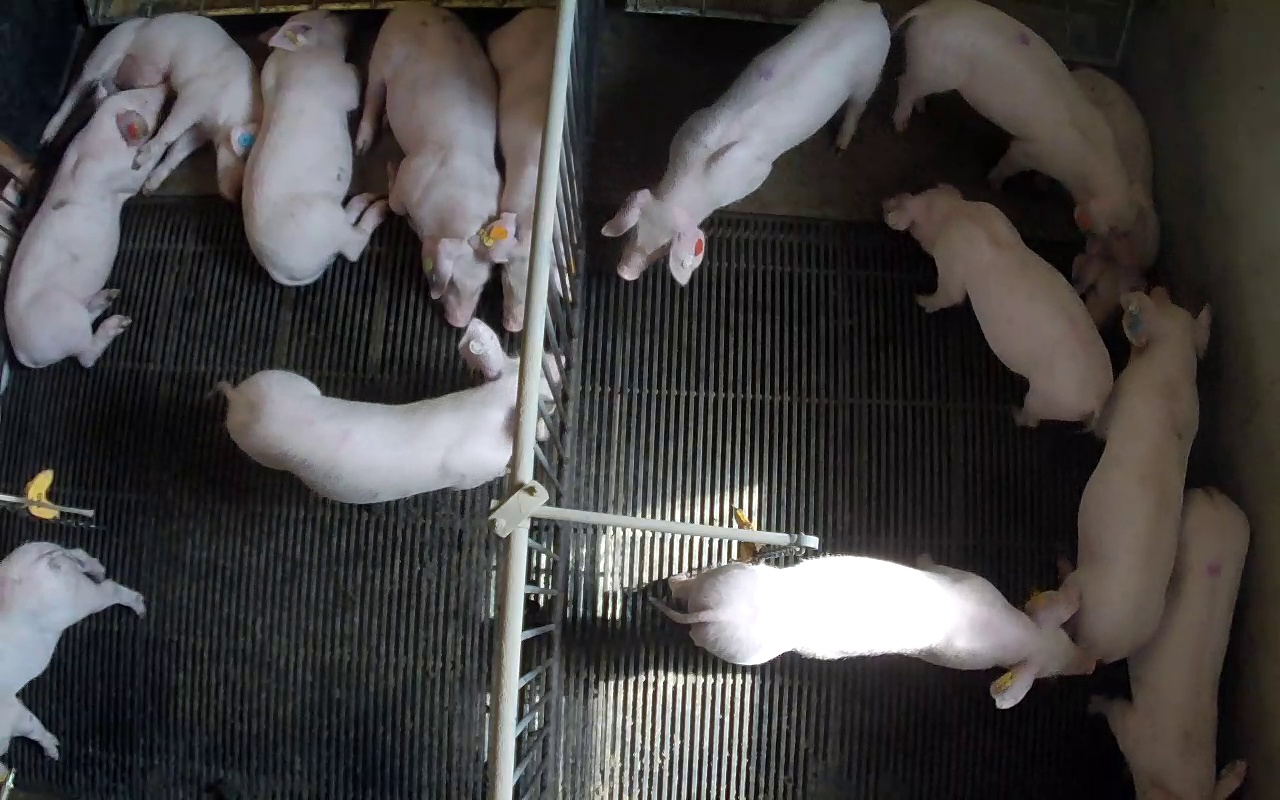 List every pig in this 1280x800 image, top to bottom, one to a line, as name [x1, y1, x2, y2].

pig [602, 1, 891, 288]
pig [897, 1, 1153, 268]
pig [355, 3, 517, 331]
pig [470, 6, 576, 332]
pig [239, 10, 392, 289]
pig [34, 16, 263, 203]
pig [1071, 70, 1162, 332]
pig [4, 77, 171, 371]
pig [883, 182, 1113, 435]
pig [1060, 283, 1214, 665]
pig [205, 317, 565, 506]
pig [1092, 486, 1249, 799]
pig [0, 540, 148, 780]
pig [646, 552, 1096, 707]